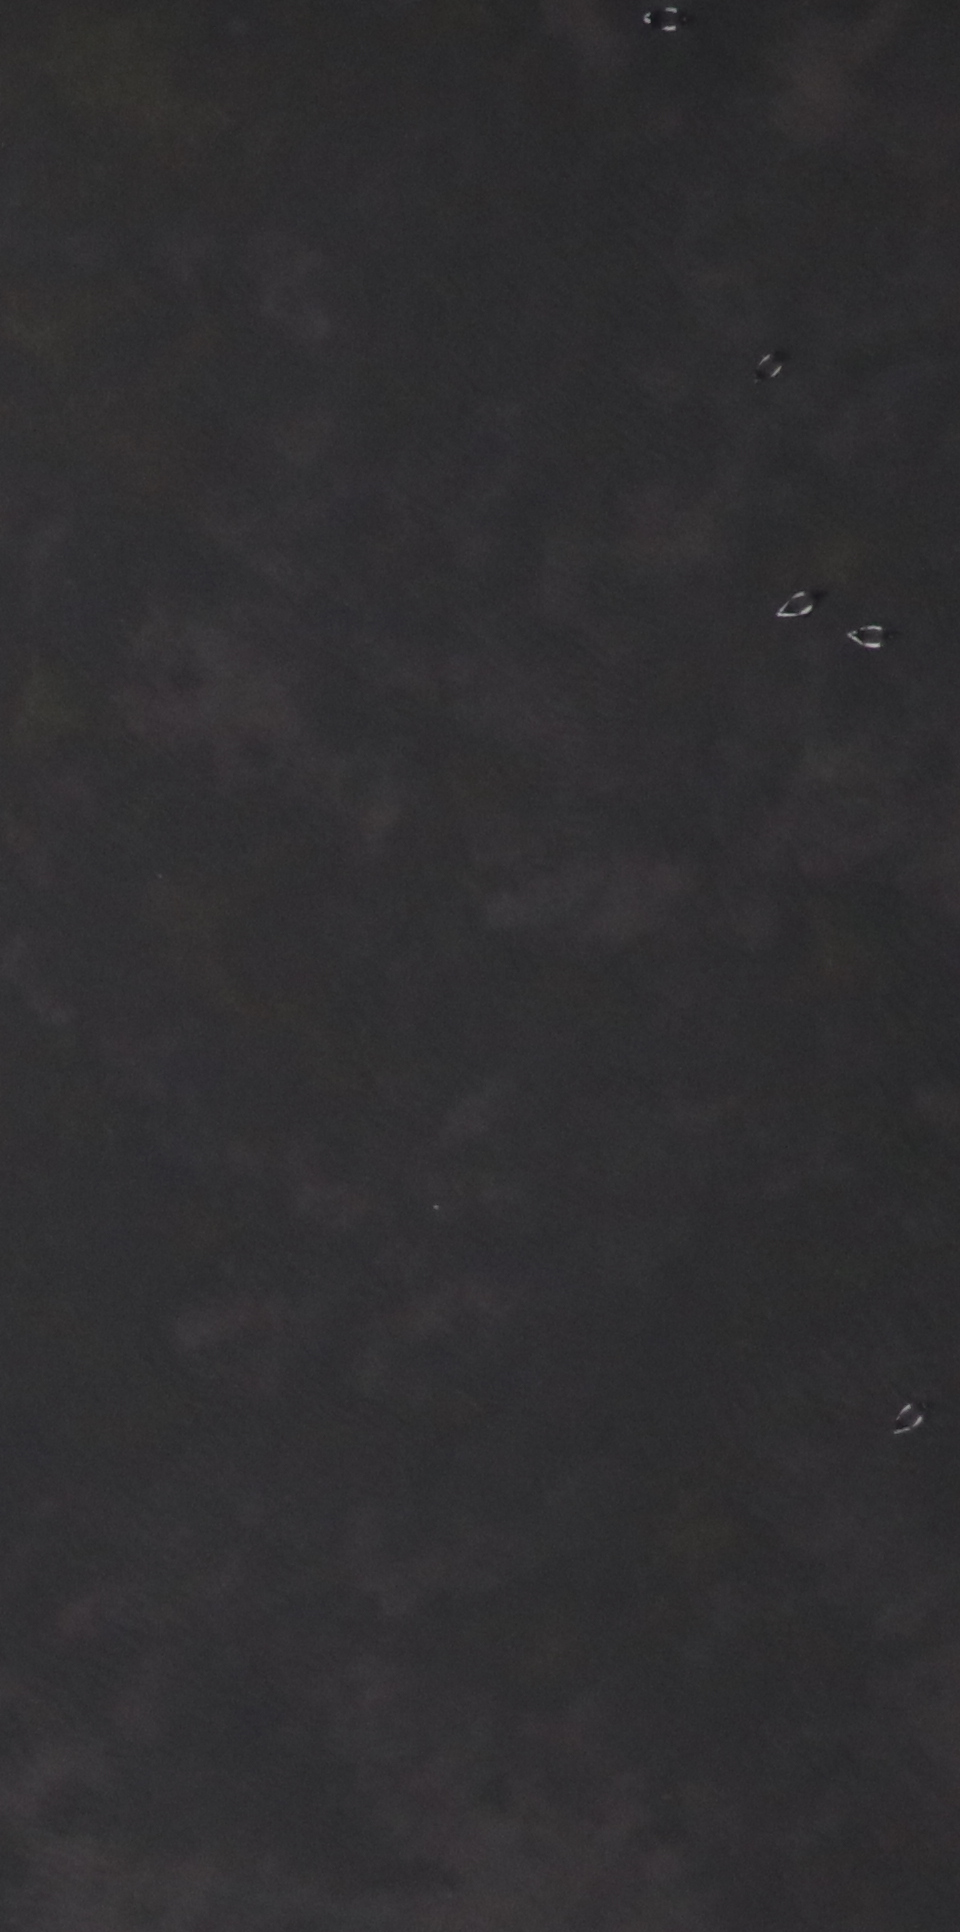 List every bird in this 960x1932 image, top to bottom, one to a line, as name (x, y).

brant (664, 15)
brant (771, 366)
brant (798, 605)
brant (868, 636)
brant (910, 1418)